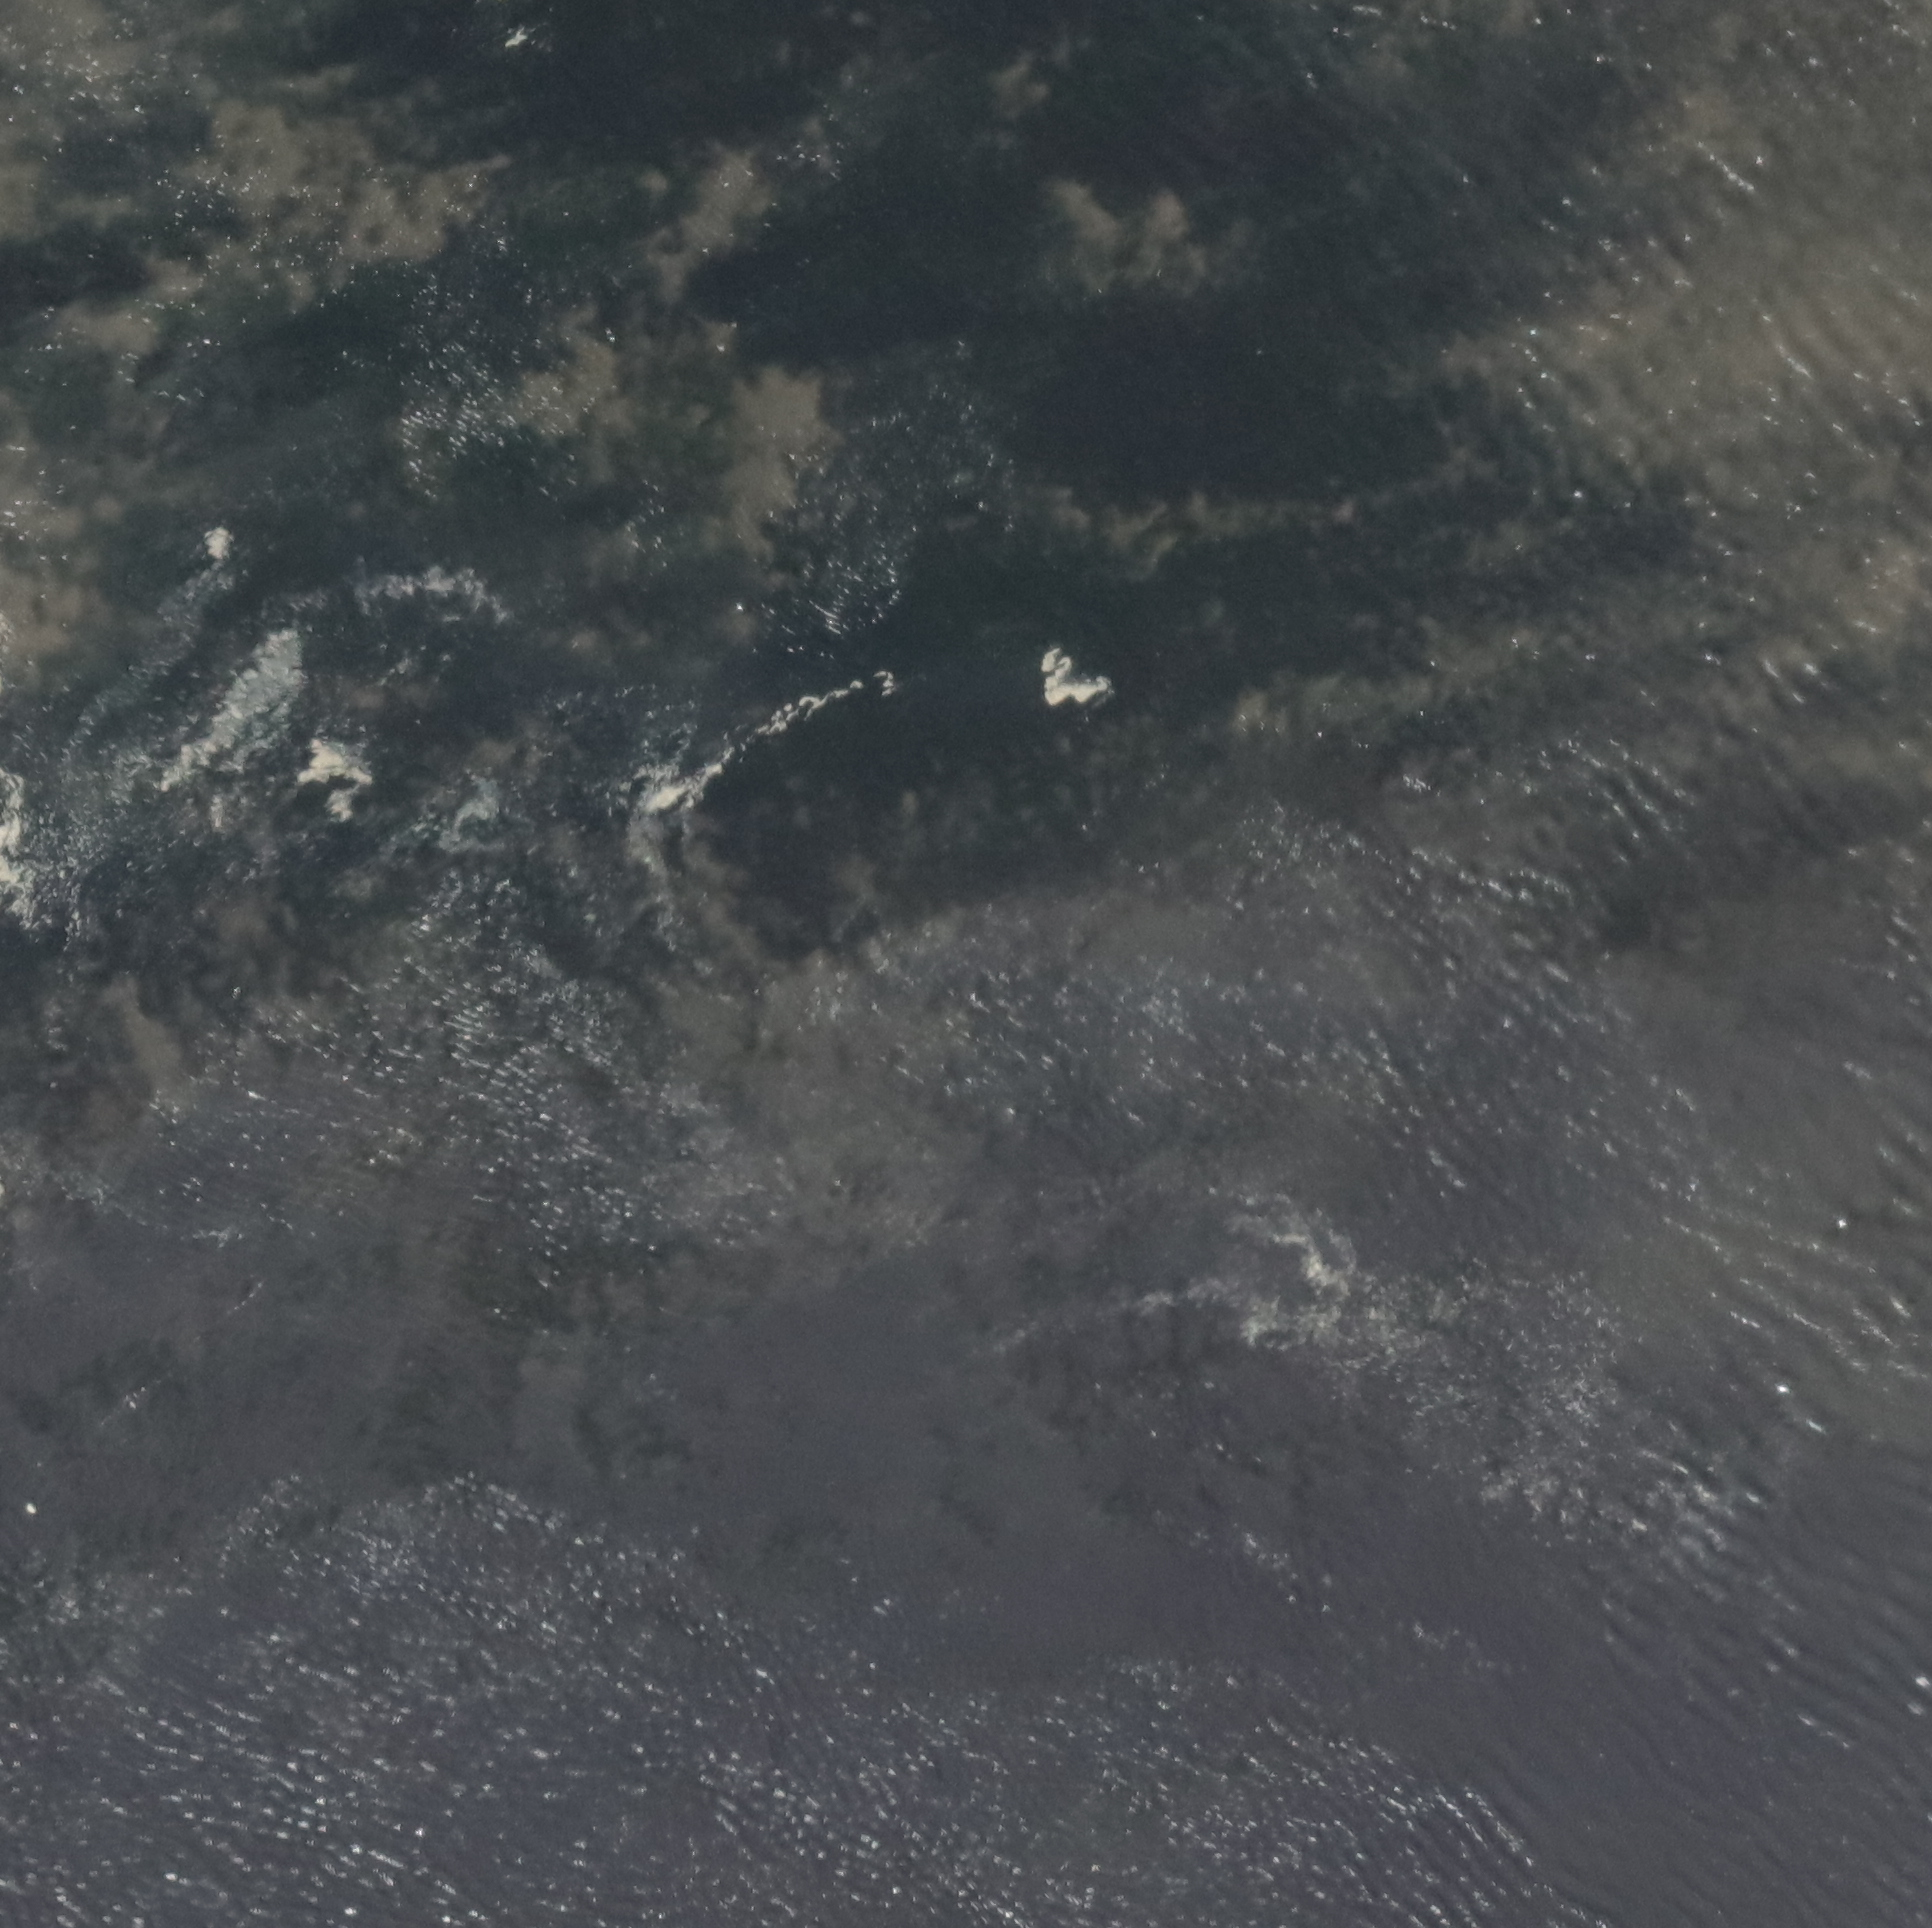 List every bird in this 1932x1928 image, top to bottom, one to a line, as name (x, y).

None